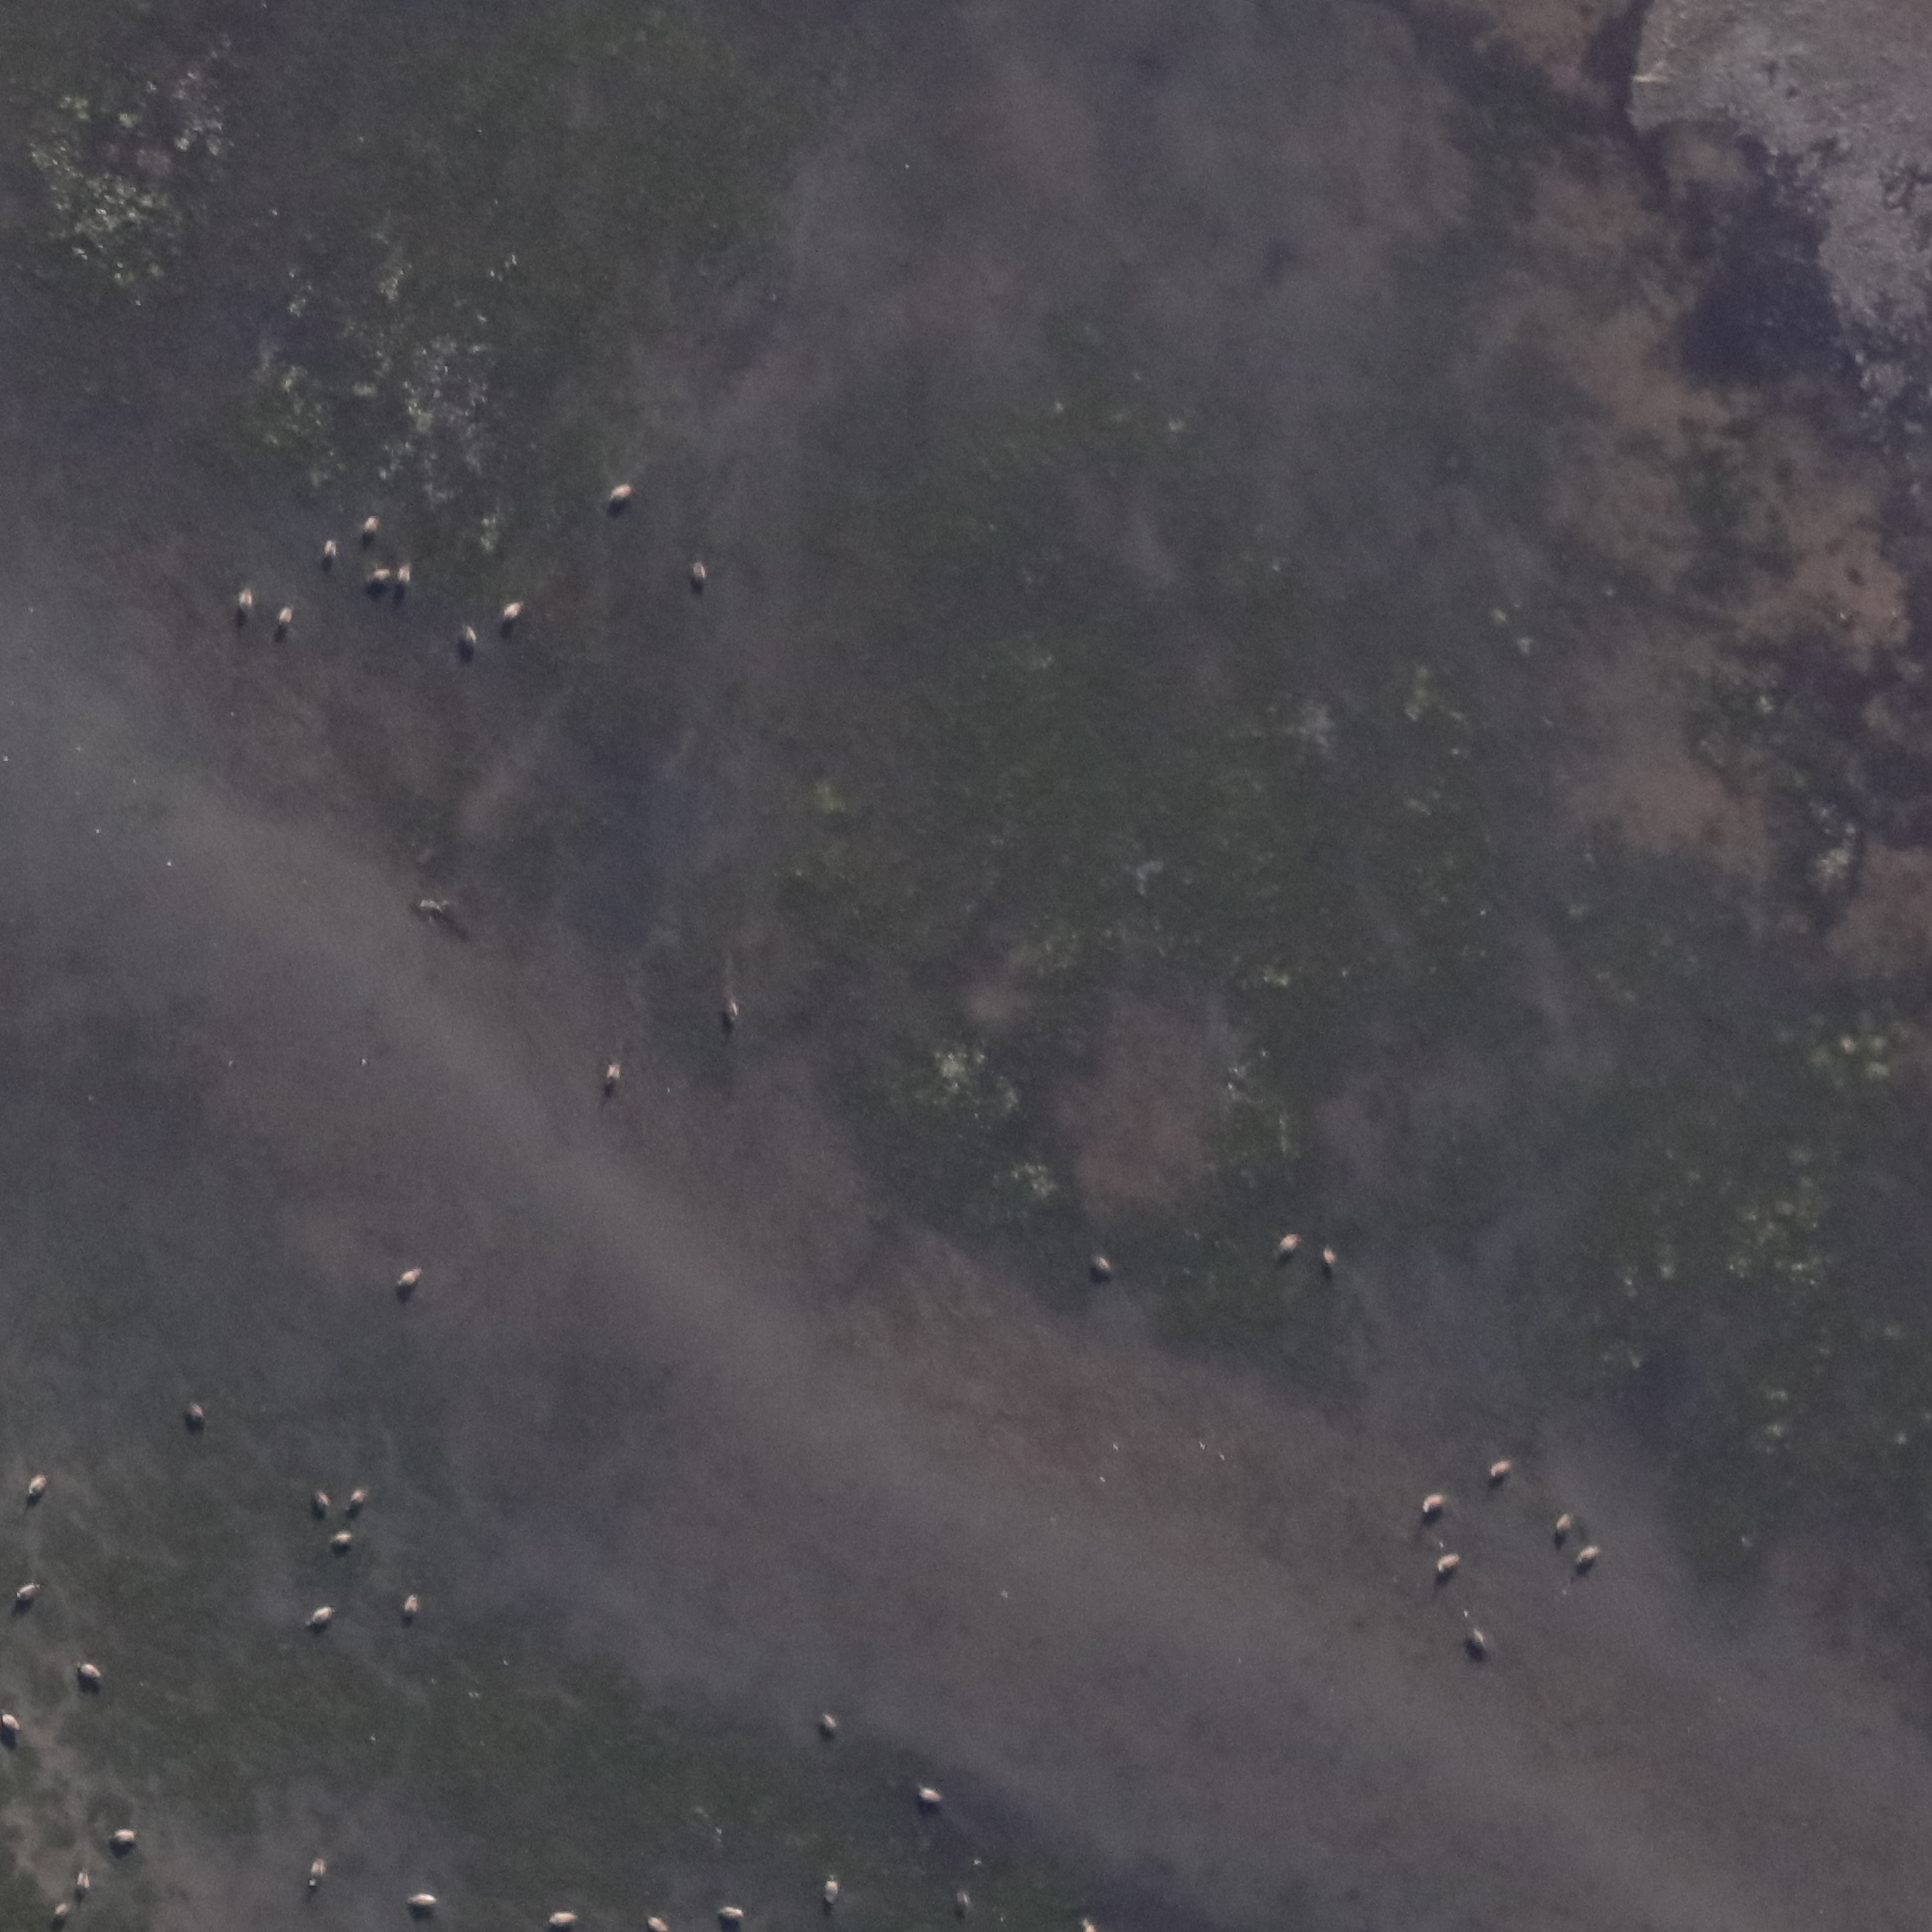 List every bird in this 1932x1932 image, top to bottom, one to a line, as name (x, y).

Canada goose (621, 494)
Canada goose (369, 526)
Canada goose (332, 550)
Canada goose (700, 572)
Canada goose (382, 576)
Canada goose (403, 576)
Canada goose (243, 600)
Canada goose (513, 612)
Canada goose (284, 618)
Canada goose (469, 636)
Canada goose (734, 1013)
Canada goose (615, 1073)
Canada goose (1293, 1242)
Canada goose (1329, 1258)
Canada goose (1103, 1265)
Canada goose (408, 1276)
Canada goose (196, 1413)
Canada goose (1500, 1469)
Canada goose (37, 1485)
Canada goose (357, 1498)
Canada goose (321, 1499)
Canada goose (1433, 1503)
Canada goose (1565, 1524)
Canada goose (343, 1539)
Canada goose (1589, 1554)
Canada goose (1449, 1563)
Canada goose (28, 1592)
Canada goose (411, 1604)
Canada goose (323, 1615)
Canada goose (1477, 1638)
Canada goose (90, 1672)
Canada goose (8, 1723)
Canada goose (829, 1724)
Canada goose (931, 1795)
Canada goose (125, 1837)
Canada goose (317, 1866)
Canada goose (82, 1880)
Canada goose (831, 1890)
Canada goose (962, 1899)
Canada goose (424, 1901)
Canada goose (62, 1910)
Canada goose (732, 1914)
Canada goose (564, 1919)
Canada goose (658, 1926)